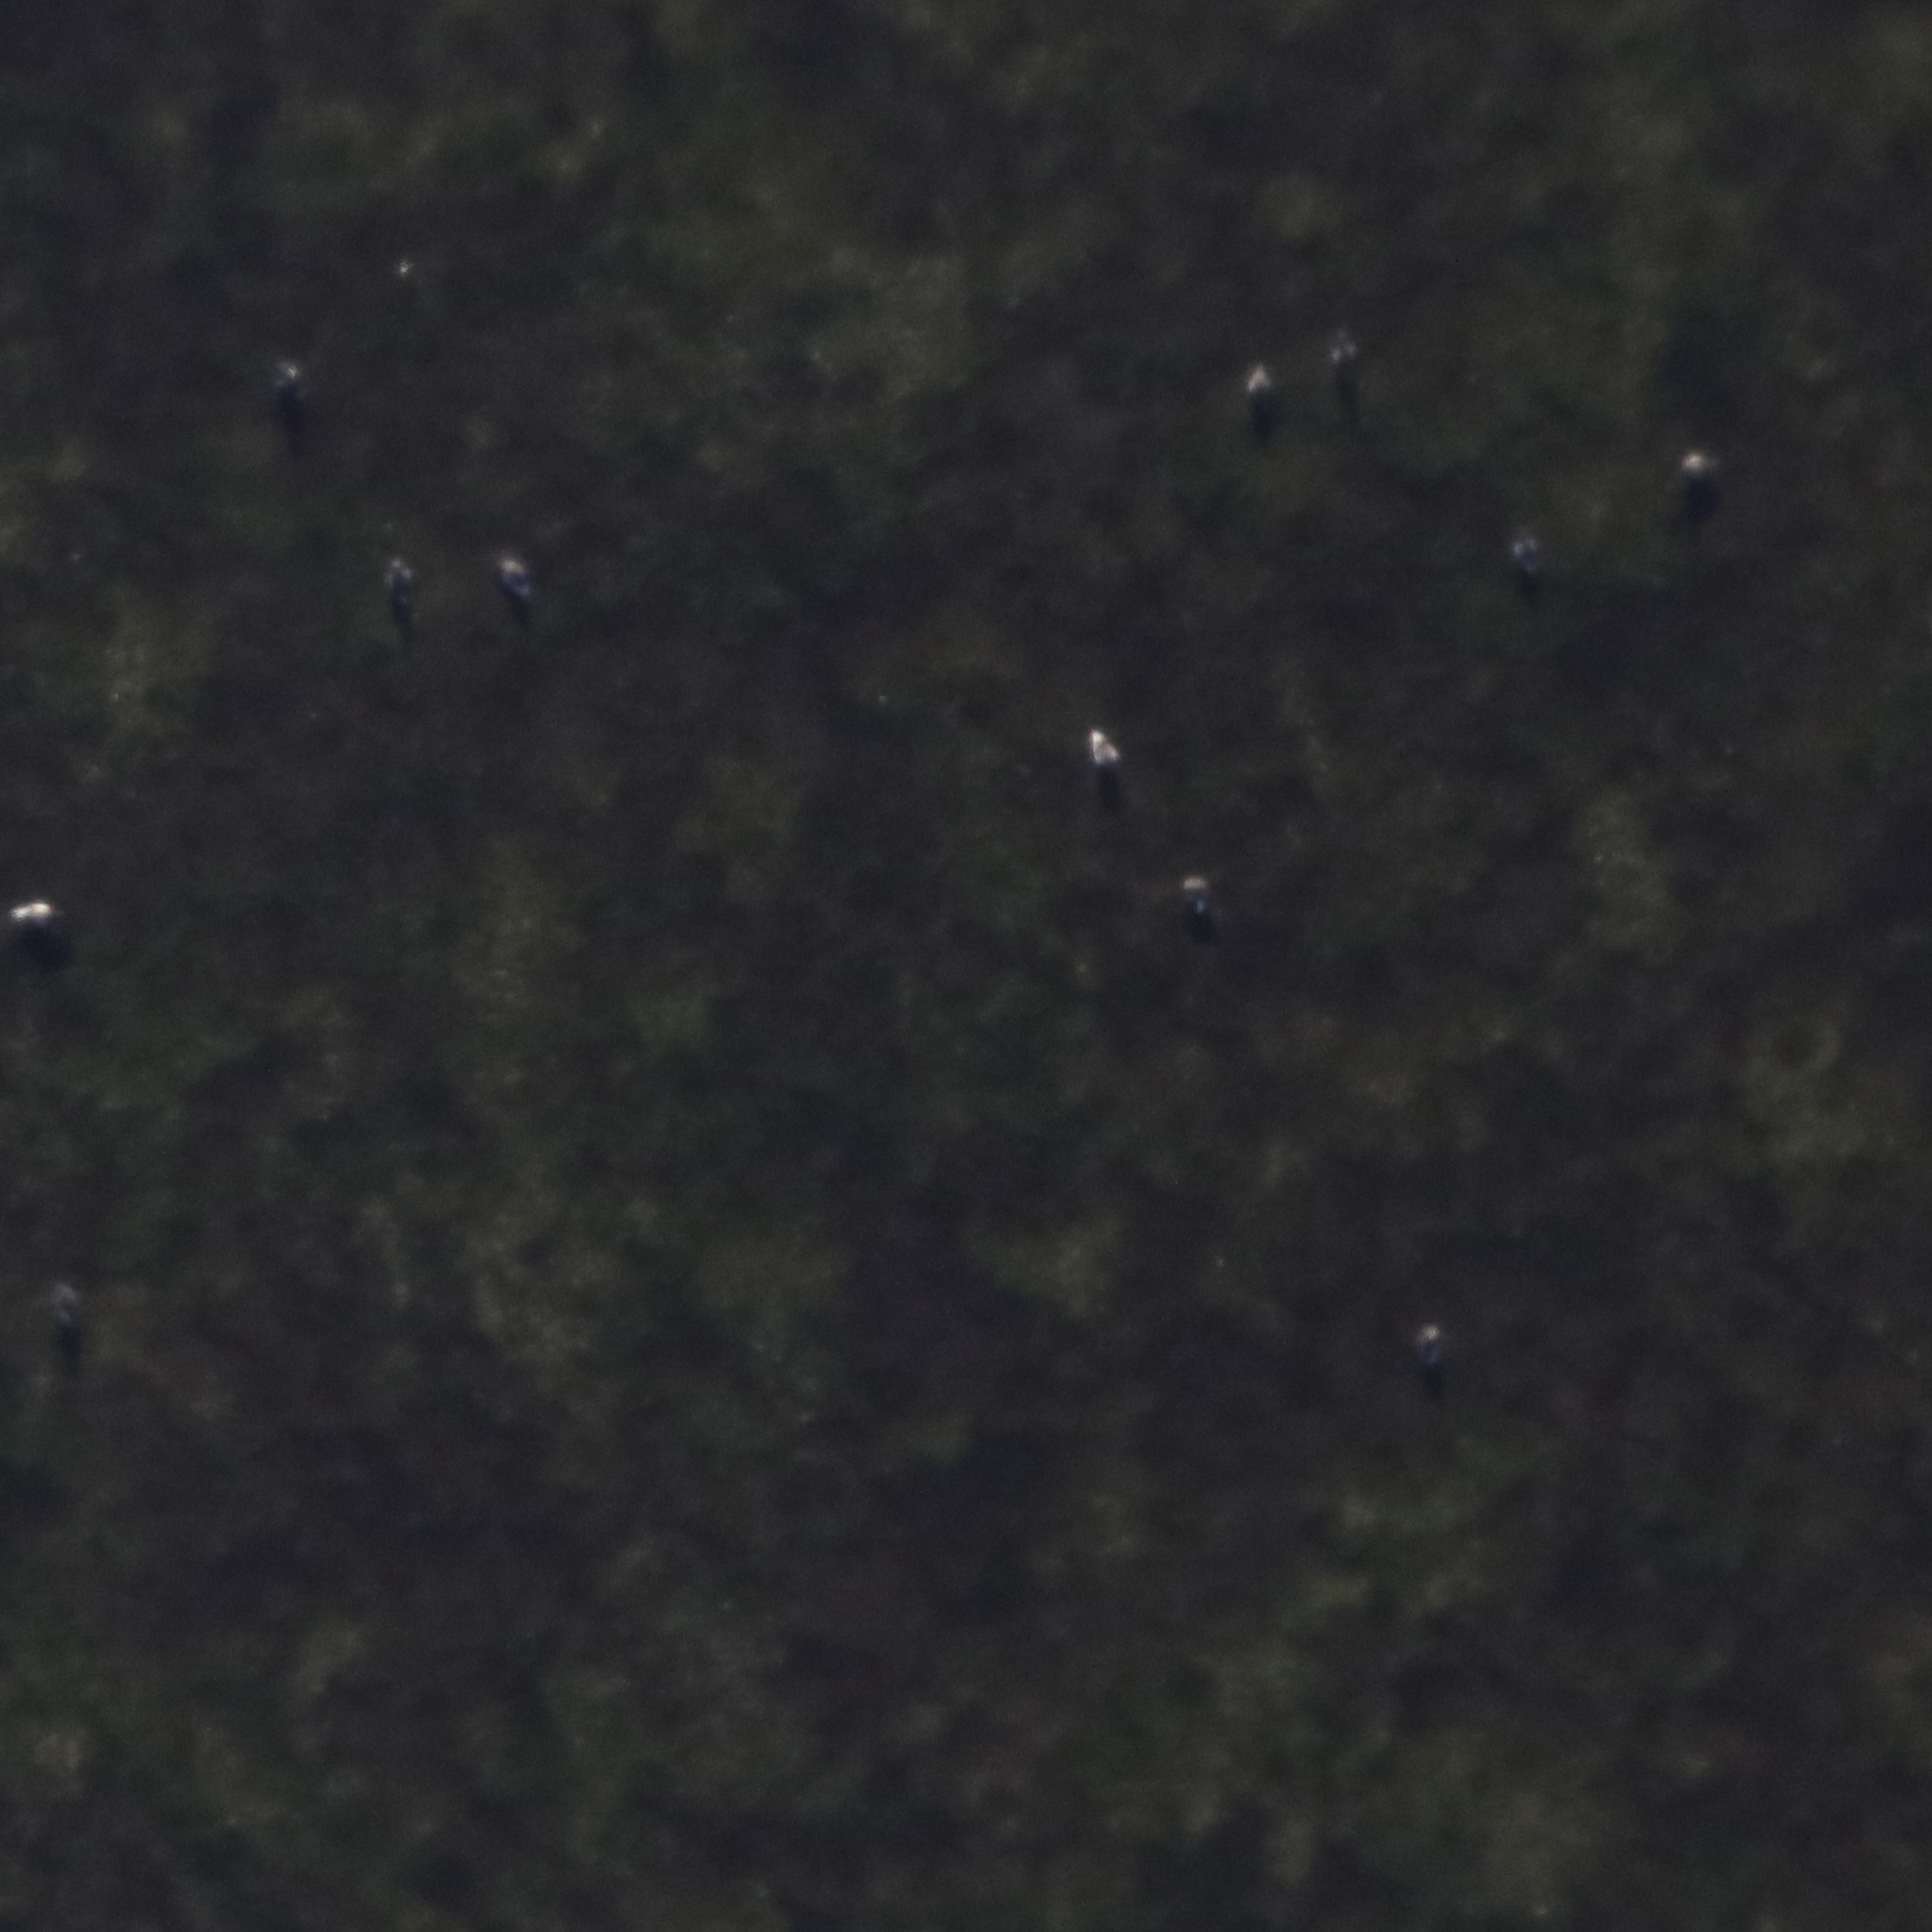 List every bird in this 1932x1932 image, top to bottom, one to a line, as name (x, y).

brant (1362, 345)
brant (290, 381)
brant (1264, 389)
brant (1702, 470)
brant (1522, 553)
brant (501, 573)
brant (400, 595)
brant (1108, 758)
brant (1198, 896)
gull (37, 911)
brant (69, 1308)
brant (1427, 1350)